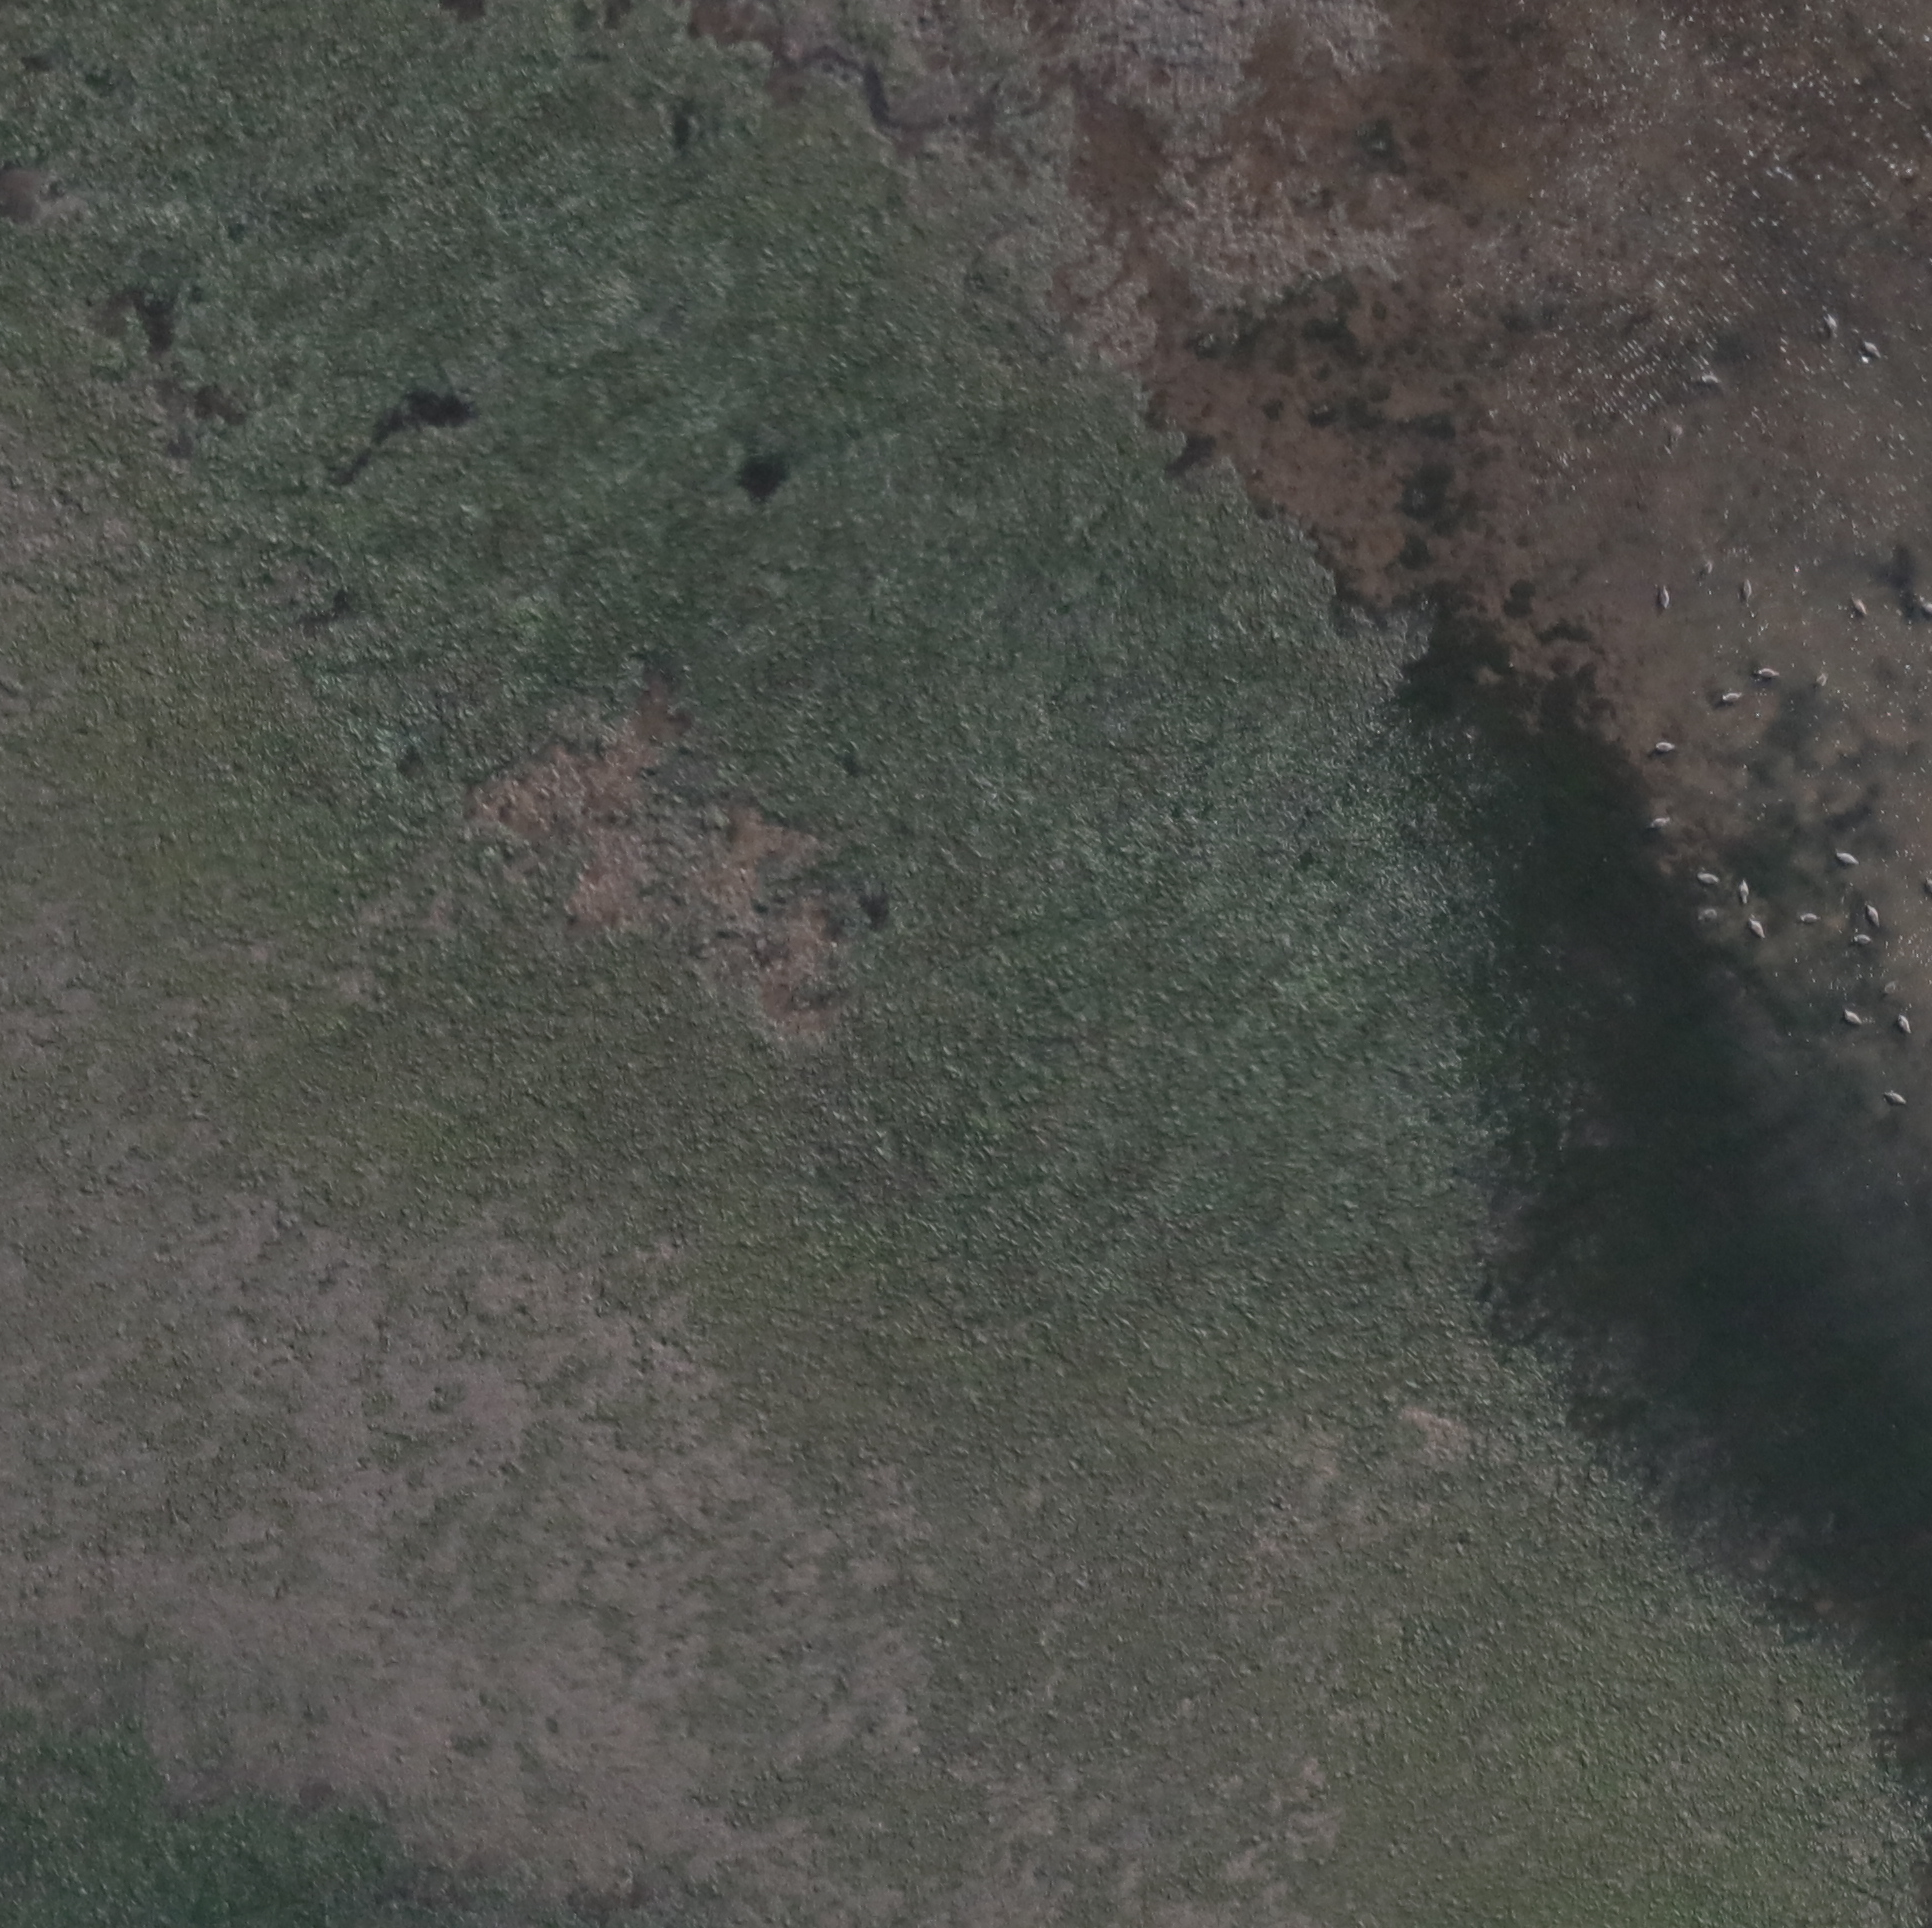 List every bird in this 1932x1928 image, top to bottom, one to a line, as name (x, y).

other bird (1828, 323)
other bird (1874, 347)
other bird (1708, 381)
other bird (1672, 432)
other bird (1707, 570)
other bird (1746, 590)
other bird (1663, 597)
other bird (1861, 605)
other bird (1929, 608)
other bird (1767, 671)
other bird (1821, 680)
other bird (1732, 699)
other bird (1664, 746)
other bird (1659, 821)
other bird (1847, 857)
other bird (1712, 879)
other bird (1741, 890)
other bird (1711, 914)
other bird (1874, 918)
other bird (1809, 920)
other bird (1756, 925)
other bird (1865, 942)
other bird (1886, 988)
other bird (1852, 1018)
other bird (1904, 1024)
other bird (1892, 1102)